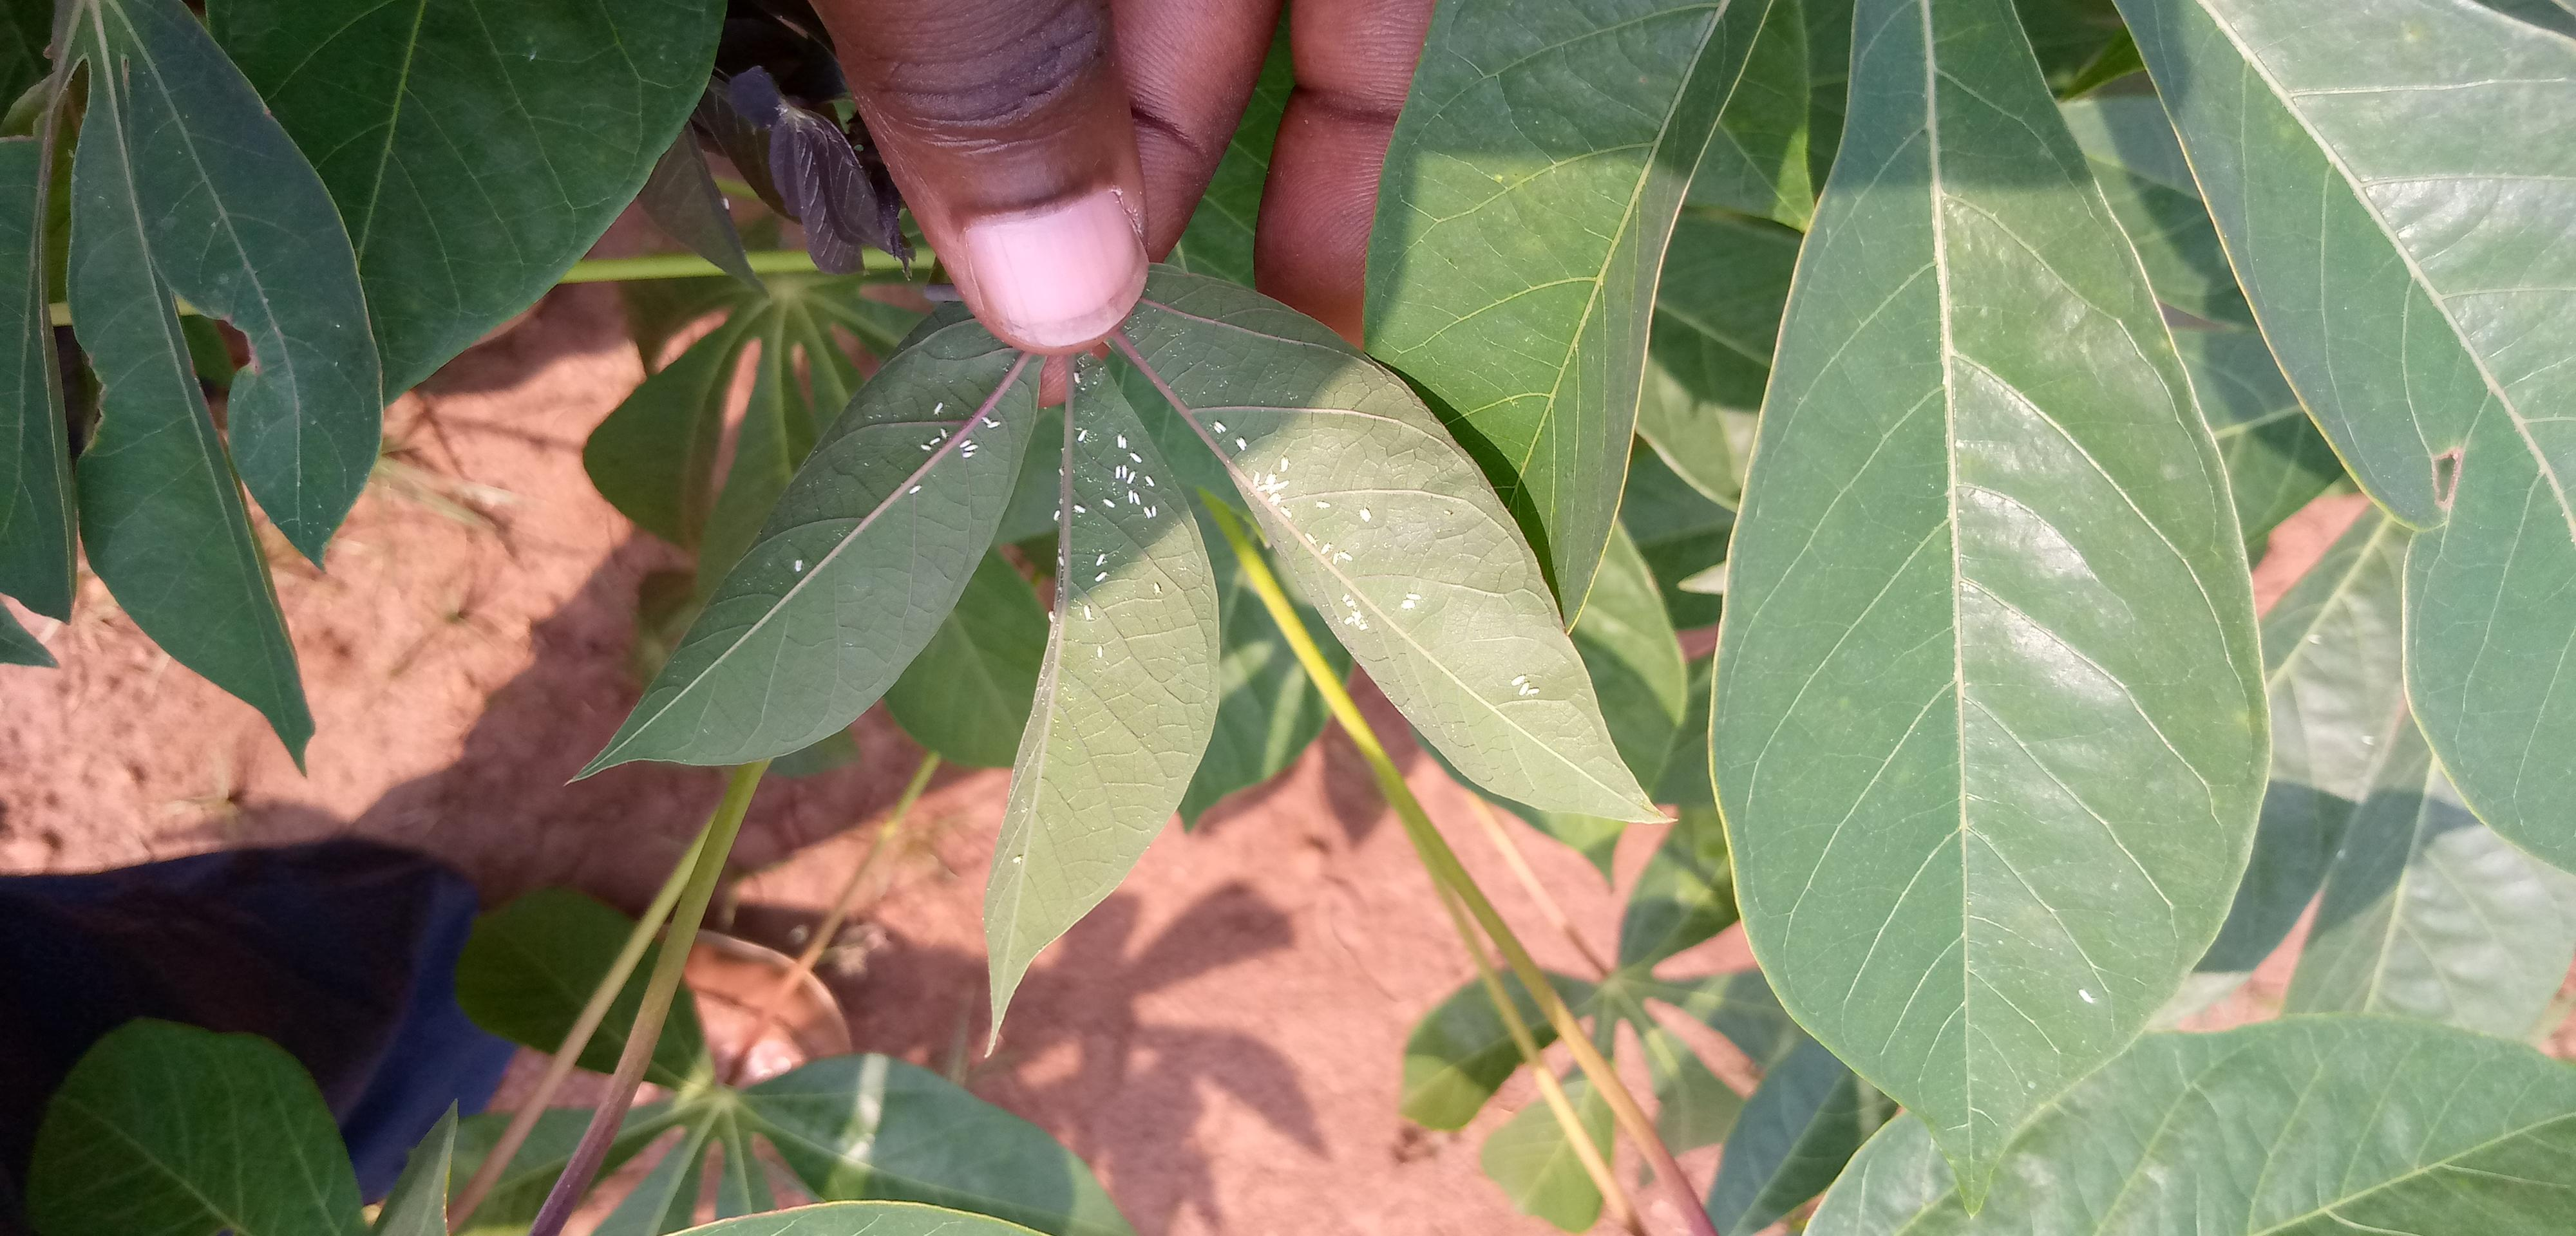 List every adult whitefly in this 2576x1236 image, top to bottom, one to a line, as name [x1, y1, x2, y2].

whitefly [722, 196, 732, 211]
whitefly [1072, 371, 1083, 386]
whitefly [932, 400, 948, 417]
whitefly [981, 415, 993, 424]
whitefly [1214, 420, 1227, 432]
whitefly [987, 421, 1003, 431]
whitefly [1213, 425, 1223, 435]
whitefly [940, 427, 950, 440]
whitefly [1074, 427, 1091, 445]
whitefly [1116, 433, 1123, 449]
whitefly [1238, 436, 1247, 447]
whitefly [929, 437, 942, 446]
whitefly [1122, 437, 1128, 451]
whitefly [1235, 438, 1246, 452]
whitefly [959, 438, 972, 449]
whitefly [919, 444, 932, 453]
whitefly [963, 444, 980, 452]
whitefly [961, 451, 976, 460]
whitefly [1128, 451, 1143, 464]
whitefly [1280, 454, 1291, 473]
whitefly [1113, 464, 1121, 481]
whitefly [1121, 464, 1128, 479]
whitefly [1057, 467, 1065, 478]
whitefly [1127, 469, 1137, 485]
whitefly [1251, 469, 1260, 487]
whitefly [1265, 471, 1277, 484]
whitefly [1144, 474, 1156, 489]
whitefly [1278, 479, 1291, 490]
whitefly [1256, 482, 1268, 491]
whitefly [907, 483, 923, 496]
whitefly [1127, 489, 1134, 507]
whitefly [1133, 491, 1142, 506]
whitefly [1268, 493, 1279, 503]
whitefly [1273, 494, 1284, 507]
whitefly [1102, 496, 1117, 509]
whitefly [1314, 500, 1332, 510]
whitefly [1151, 503, 1159, 518]
whitefly [1073, 504, 1086, 516]
whitefly [1142, 505, 1152, 520]
whitefly [1279, 506, 1294, 519]
whitefly [1364, 507, 1372, 520]
whitefly [1359, 508, 1369, 523]
whitefly [1052, 509, 1061, 523]
whitefly [1303, 532, 1318, 545]
whitefly [1320, 542, 1332, 557]
whitefly [1340, 551, 1355, 563]
whitefly [1095, 552, 1106, 569]
whitefly [1331, 552, 1341, 566]
whitefly [1057, 556, 1066, 568]
whitefly [793, 558, 804, 574]
whitefly [1094, 570, 1109, 583]
whitefly [1151, 582, 1163, 597]
whitefly [1341, 592, 1350, 604]
whitefly [1403, 592, 1423, 601]
whitefly [1346, 599, 1357, 607]
whitefly [1400, 599, 1415, 603]
whitefly [1081, 602, 1095, 622]
whitefly [1399, 603, 1418, 610]
whitefly [1047, 608, 1056, 623]
whitefly [1350, 608, 1362, 616]
whitefly [1343, 615, 1354, 626]
whitefly [1354, 615, 1362, 626]
whitefly [1358, 622, 1368, 632]
whitefly [1095, 642, 1104, 661]
whitefly [1511, 674, 1527, 688]
whitefly [1518, 680, 1530, 698]
whitefly [1526, 687, 1542, 696]
whitefly [1010, 854, 1023, 865]
whitefly [2074, 984, 2097, 1006]